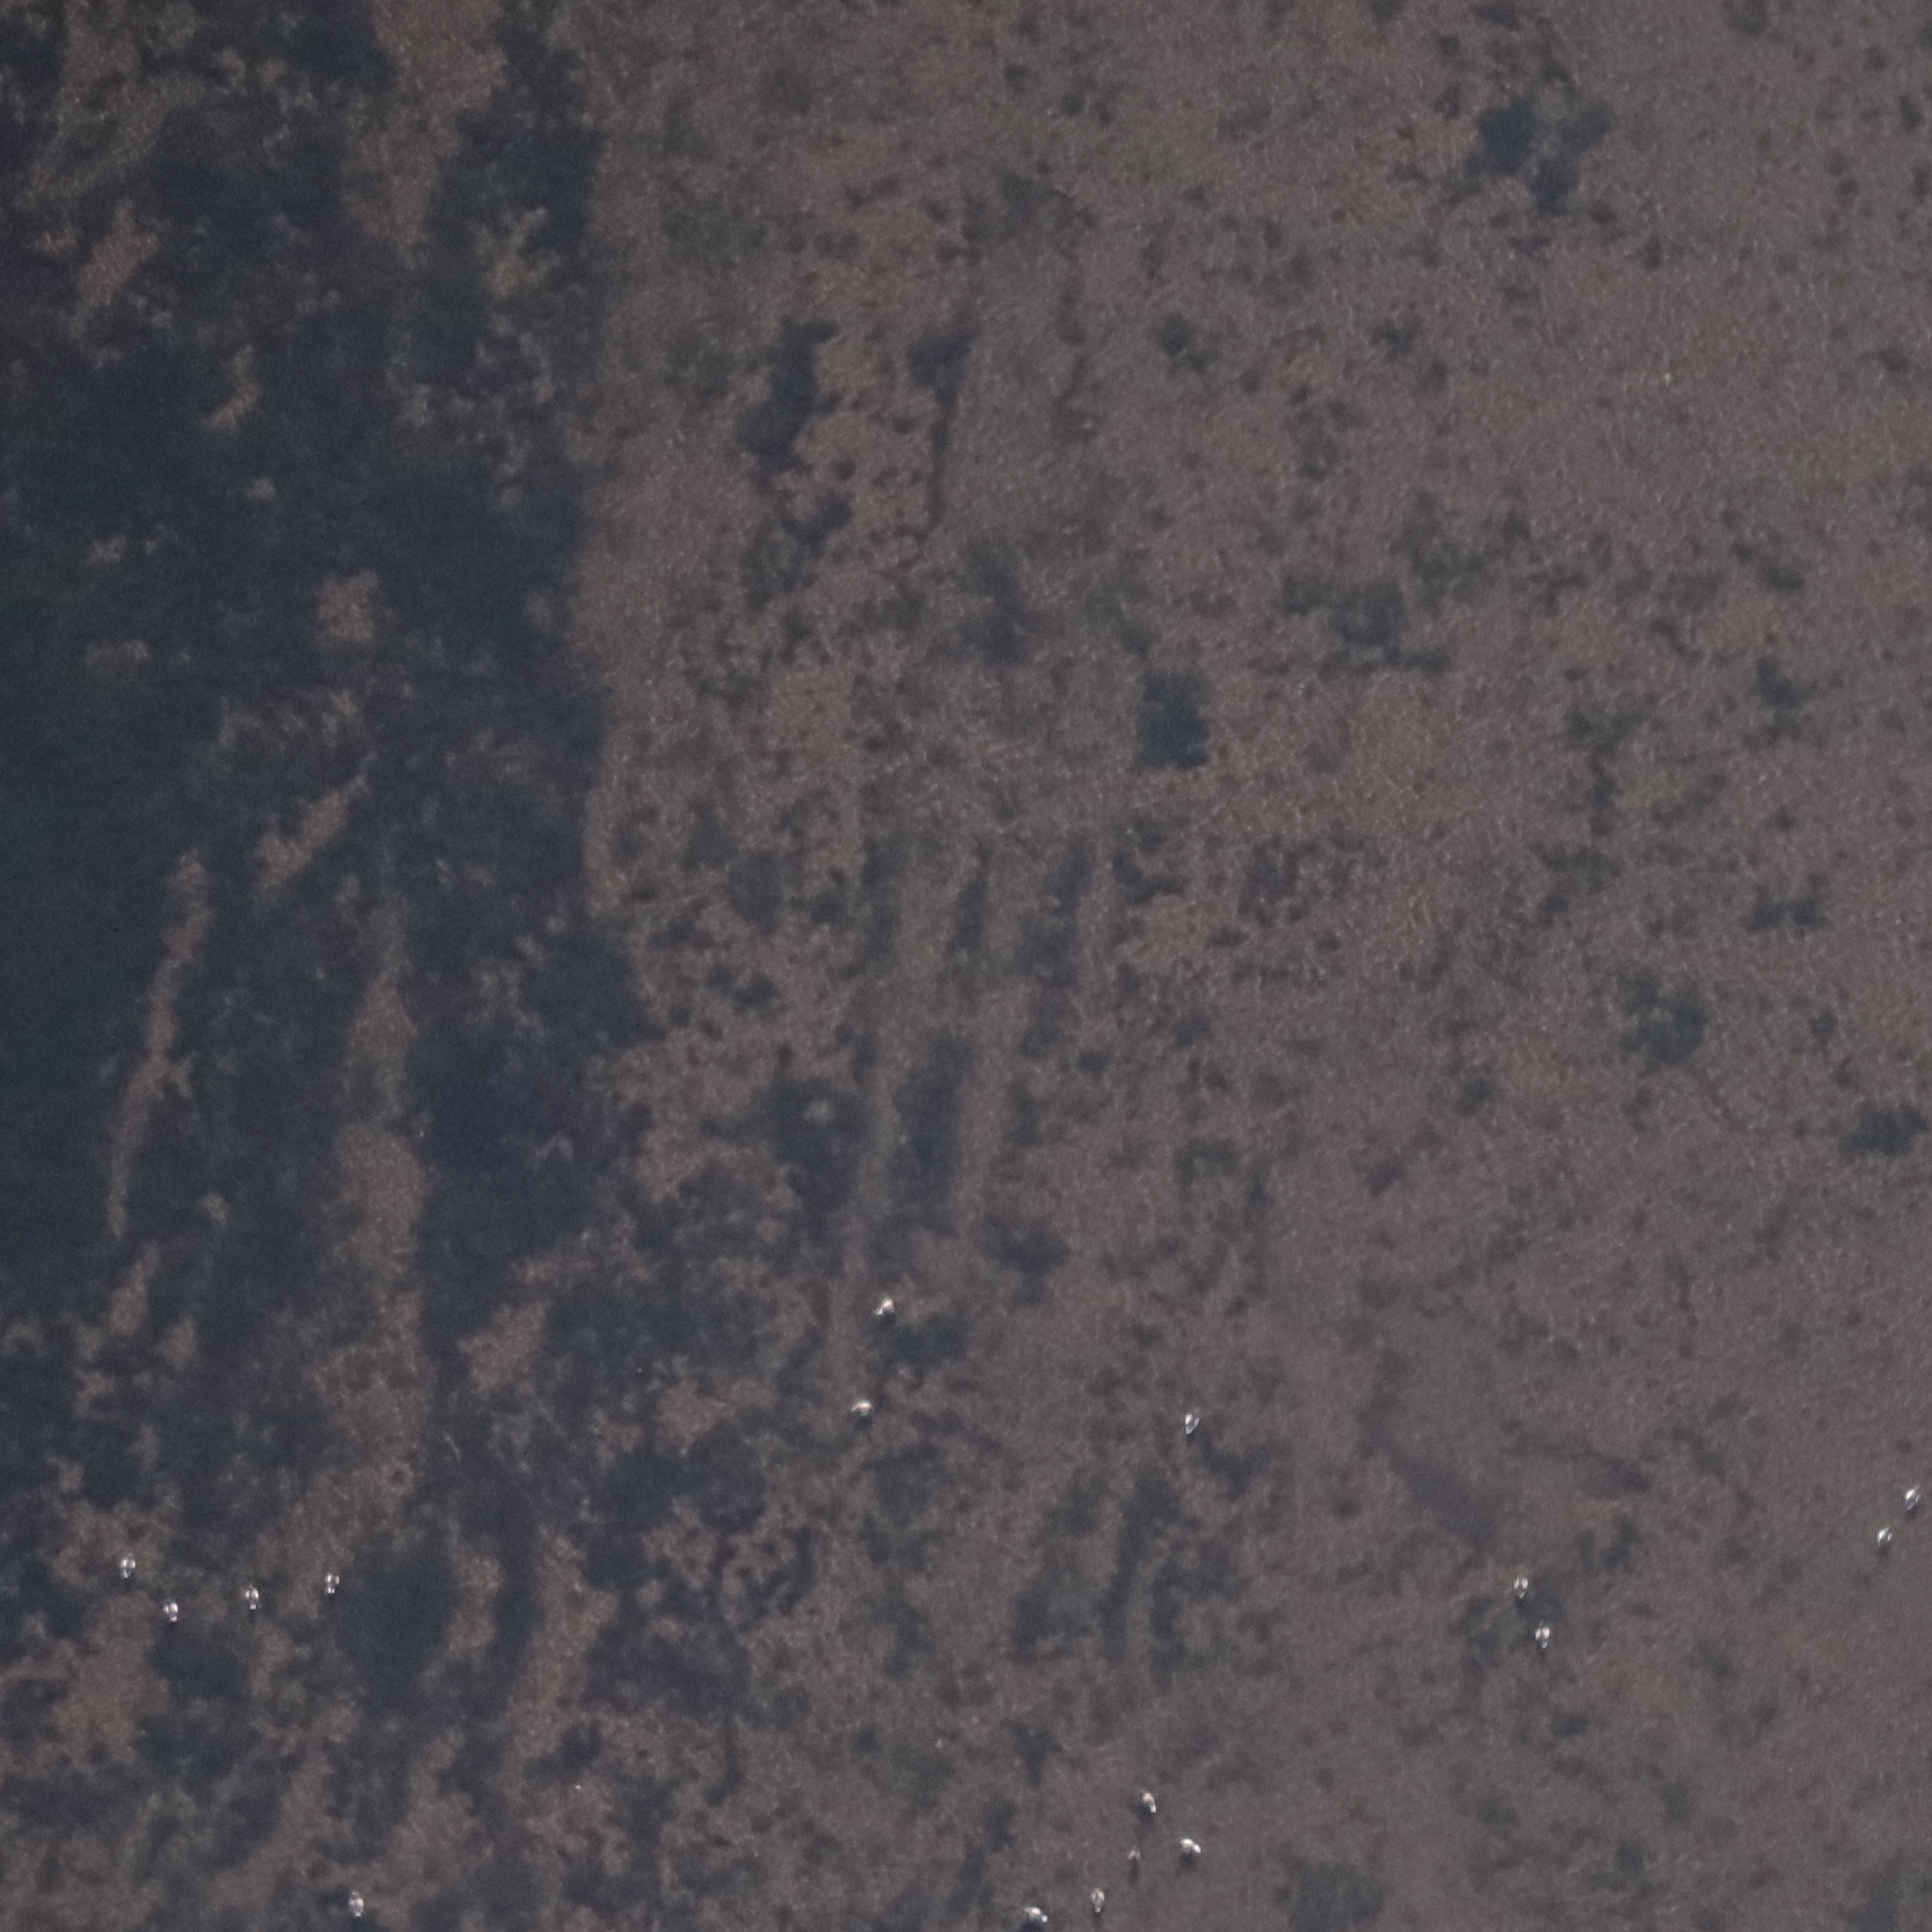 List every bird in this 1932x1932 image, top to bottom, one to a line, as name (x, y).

brant (884, 1309)
brant (859, 1407)
brant (1193, 1419)
brant (1921, 1499)
brant (1881, 1538)
brant (126, 1566)
brant (333, 1581)
brant (1522, 1590)
brant (249, 1597)
brant (172, 1614)
brant (1544, 1638)
brant (1157, 1799)
brant (1190, 1850)
brant (1133, 1858)
brant (1105, 1903)
brant (359, 1905)
brant (1037, 1911)